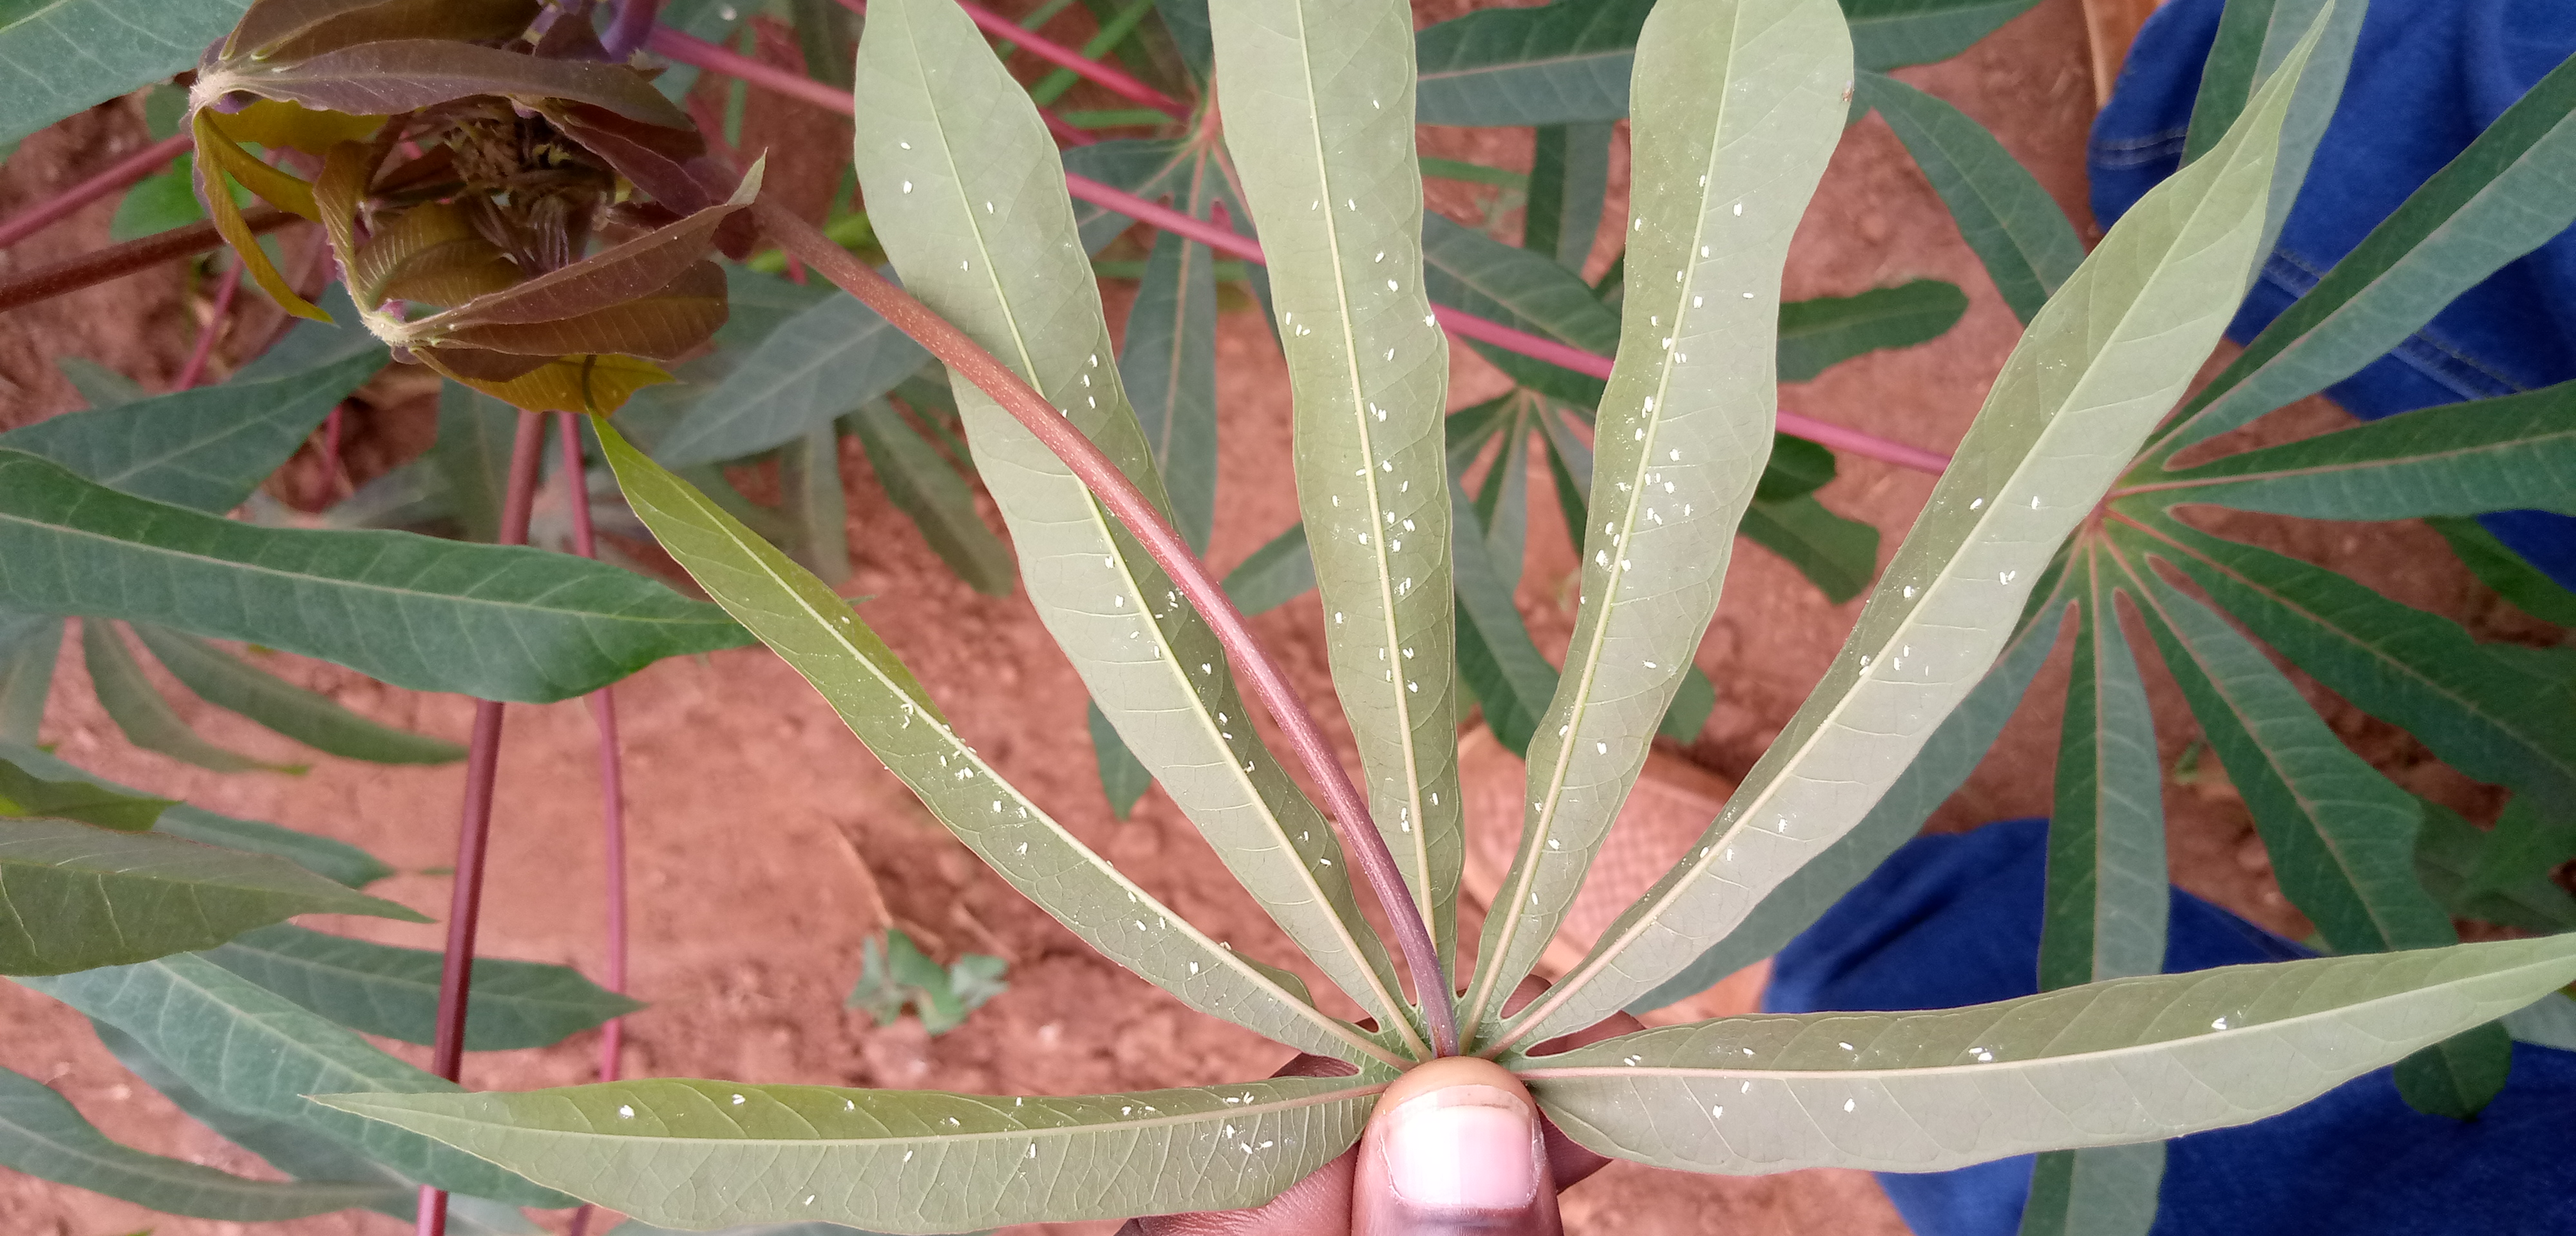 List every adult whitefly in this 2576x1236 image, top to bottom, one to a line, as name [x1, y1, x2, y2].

whitefly [1371, 97, 1385, 114]
whitefly [899, 139, 915, 153]
whitefly [1698, 173, 1707, 191]
whitefly [902, 178, 909, 196]
whitefly [907, 180, 913, 194]
whitefly [1345, 197, 1358, 213]
whitefly [1310, 198, 1321, 212]
whitefly [985, 199, 998, 216]
whitefly [1732, 201, 1737, 218]
whitefly [1737, 202, 1745, 220]
whitefly [1633, 217, 1642, 232]
whitefly [1704, 243, 1710, 260]
whitefly [1700, 245, 1704, 259]
whitefly [1374, 250, 1387, 265]
whitefly [961, 258, 971, 273]
whitefly [1674, 268, 1683, 285]
whitefly [1385, 277, 1396, 292]
whitefly [1393, 279, 1401, 290]
whitefly [1741, 290, 1756, 301]
whitefly [1691, 294, 1698, 310]
whitefly [1698, 294, 1703, 312]
whitefly [1283, 309, 1293, 326]
whitefly [1423, 312, 1430, 329]
whitefly [1430, 312, 1437, 329]
whitefly [1650, 313, 1658, 327]
whitefly [1294, 322, 1303, 337]
whitefly [1302, 327, 1312, 337]
whitefly [1659, 336, 1673, 351]
whitefly [1385, 346, 1396, 364]
whitefly [1673, 350, 1681, 366]
whitefly [1680, 351, 1689, 366]
whitefly [1090, 351, 1101, 368]
whitefly [1082, 372, 1095, 389]
whitefly [1088, 393, 1098, 414]
whitefly [1643, 395, 1651, 407]
whitefly [1648, 398, 1654, 412]
whitefly [1368, 400, 1377, 416]
whitefly [1383, 406, 1388, 423]
whitefly [1061, 407, 1072, 420]
whitefly [1640, 407, 1648, 420]
whitefly [1377, 407, 1383, 424]
whitefly [1634, 426, 1643, 444]
whitefly [1672, 447, 1682, 462]
whitefly [1669, 449, 1675, 462]
whitefly [1383, 459, 1394, 474]
whitefly [1381, 463, 1389, 473]
whitefly [1354, 467, 1366, 478]
whitefly [1643, 469, 1653, 487]
whitefly [1655, 470, 1663, 485]
whitefly [1400, 478, 1412, 494]
whitefly [1617, 480, 1627, 494]
whitefly [1669, 480, 1680, 493]
whitefly [1663, 480, 1671, 494]
whitefly [2030, 492, 2041, 511]
whitefly [1330, 492, 1341, 510]
whitefly [1967, 496, 1984, 513]
whitefly [1681, 502, 1692, 520]
whitefly [1645, 505, 1654, 522]
whitefly [1391, 509, 1396, 525]
whitefly [1387, 510, 1391, 525]
whitefly [1653, 512, 1665, 527]
whitefly [1408, 518, 1418, 533]
whitefly [1401, 519, 1410, 532]
whitefly [1602, 519, 1616, 536]
whitefly [1362, 530, 1369, 547]
whitefly [1356, 532, 1362, 547]
whitefly [1612, 532, 1620, 548]
whitefly [1392, 538, 1397, 554]
whitefly [1397, 539, 1403, 554]
whitefly [1593, 546, 1609, 570]
whitefly [1591, 548, 1607, 569]
whitefly [1101, 549, 1122, 572]
whitefly [1098, 552, 1112, 572]
whitefly [1625, 558, 1634, 571]
whitefly [1620, 559, 1628, 572]
whitefly [1998, 569, 2006, 587]
whitefly [2006, 569, 2016, 583]
whitefly [1404, 575, 1414, 591]
whitefly [1398, 580, 1406, 598]
whitefly [1899, 582, 1916, 603]
whitefly [1898, 586, 1914, 601]
whitefly [1168, 589, 1178, 601]
whitefly [1114, 593, 1126, 613]
whitefly [1577, 593, 1588, 606]
whitefly [1112, 594, 1126, 611]
whitefly [1168, 601, 1180, 609]
whitefly [1331, 610, 1345, 626]
whitefly [1151, 612, 1167, 620]
whitefly [1128, 628, 1141, 641]
whitefly [1151, 643, 1162, 661]
whitefly [1902, 643, 1912, 662]
whitefly [1378, 645, 1387, 663]
whitefly [1408, 646, 1417, 658]
whitefly [1401, 647, 1412, 659]
whitefly [1857, 653, 1868, 668]
whitefly [1892, 654, 1901, 673]
whitefly [1641, 658, 1658, 671]
whitefly [1200, 662, 1213, 676]
whitefly [1857, 664, 1871, 678]
whitefly [1385, 667, 1392, 683]
whitefly [1412, 680, 1421, 689]
whitefly [1406, 682, 1417, 695]
whitefly [899, 702, 909, 710]
whitefly [908, 702, 915, 716]
whitefly [1218, 711, 1230, 725]
whitefly [903, 713, 911, 724]
whitefly [900, 722, 910, 732]
whitefly [942, 722, 952, 731]
whitefly [1556, 723, 1569, 738]
whitefly [1220, 730, 1235, 742]
whitefly [1595, 741, 1604, 756]
whitefly [1602, 742, 1609, 755]
whitefly [967, 745, 978, 754]
whitefly [952, 749, 962, 760]
whitefly [939, 753, 949, 768]
whitefly [1248, 758, 1258, 772]
whitefly [1245, 765, 1253, 774]
whitefly [963, 766, 971, 780]
whitefly [964, 767, 976, 780]
whitefly [957, 767, 965, 780]
whitefly [1430, 791, 1441, 808]
whitefly [991, 798, 997, 814]
whitefly [996, 799, 1003, 814]
whitefly [1533, 800, 1544, 814]
whitefly [1018, 804, 1029, 820]
whitefly [1399, 804, 1408, 820]
whitefly [1776, 815, 1788, 836]
whitefly [1404, 819, 1412, 834]
whitefly [1399, 820, 1406, 834]
whitefly [1302, 829, 1312, 843]
whitefly [1552, 838, 1562, 847]
whitefly [1019, 839, 1030, 856]
whitefly [1546, 839, 1559, 851]
whitefly [1697, 845, 1710, 859]
whitefly [1724, 845, 1736, 865]
whitefly [1319, 856, 1334, 868]
whitefly [1126, 890, 1138, 905]
whitefly [1529, 890, 1543, 906]
whitefly [1158, 915, 1168, 932]
whitefly [1135, 917, 1149, 933]
whitefly [1224, 940, 1233, 951]
whitefly [1218, 941, 1225, 948]
whitefly [1189, 960, 1194, 976]
whitefly [1194, 960, 1200, 975]
whitefly [2213, 1016, 2226, 1024]
whitefly [2210, 1022, 2228, 1031]
whitefly [1837, 1040, 1856, 1053]
whitefly [1740, 1045, 1756, 1058]
whitefly [1967, 1045, 1984, 1054]
whitefly [1978, 1051, 1993, 1057]
whitefly [1630, 1053, 1644, 1063]
whitefly [1976, 1055, 1993, 1062]
whitefly [1622, 1056, 1637, 1067]
whitefly [1739, 1078, 1751, 1095]
whitefly [1242, 1090, 1250, 1103]
whitefly [731, 1092, 746, 1099]
whitefly [1014, 1094, 1026, 1109]
whitefly [1245, 1094, 1256, 1105]
whitefly [732, 1096, 748, 1106]
whitefly [1225, 1096, 1240, 1105]
whitefly [1842, 1098, 1853, 1111]
whitefly [844, 1098, 857, 1111]
whitefly [1848, 1100, 1855, 1113]
whitefly [619, 1103, 639, 1119]
whitefly [1144, 1103, 1157, 1114]
whitefly [1711, 1103, 1718, 1116]
whitefly [1716, 1103, 1724, 1119]
whitefly [1120, 1105, 1130, 1111]
whitefly [1122, 1105, 1132, 1118]
whitefly [948, 1115, 965, 1128]
whitefly [1225, 1123, 1236, 1141]
whitefly [1229, 1123, 1238, 1134]
whitefly [1258, 1138, 1275, 1150]
whitefly [1240, 1139, 1255, 1156]
whitefly [1028, 1141, 1038, 1161]
whitefly [902, 1148, 916, 1166]
whitefly [802, 1190, 818, 1210]